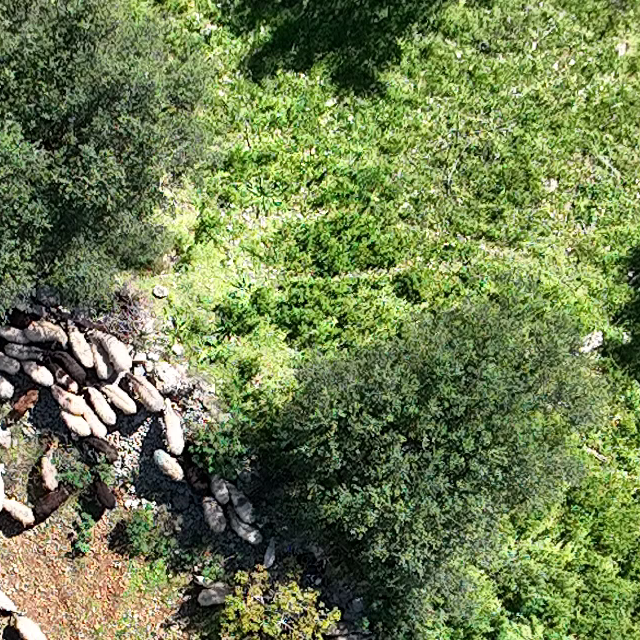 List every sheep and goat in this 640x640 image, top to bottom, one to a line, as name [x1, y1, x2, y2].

sheep [0, 320, 29, 344]
sheep [26, 321, 66, 348]
sheep [67, 325, 94, 367]
sheep [86, 329, 132, 371]
sheep [90, 340, 114, 379]
sheep [0, 343, 20, 376]
sheep [3, 345, 45, 361]
sheep [45, 351, 86, 381]
sheep [47, 356, 77, 393]
sheep [20, 362, 53, 386]
sheep [0, 366, 15, 399]
sheep [125, 373, 164, 413]
sheep [95, 382, 136, 414]
sheep [51, 385, 82, 415]
sheep [82, 386, 116, 425]
sheep [3, 389, 40, 427]
sheep [164, 397, 185, 455]
sheep [84, 406, 107, 438]
sheep [59, 411, 90, 433]
sheep [79, 435, 118, 462]
sheep [42, 440, 59, 489]
sheep [154, 448, 181, 480]
sheep [0, 462, 5, 514]
sheep [92, 471, 115, 509]
sheep [211, 473, 229, 503]
sheep [225, 478, 254, 521]
sheep [34, 485, 75, 524]
sheep [202, 498, 226, 532]
sheep [1, 499, 33, 524]
sheep [229, 513, 262, 543]
sheep [262, 535, 277, 566]
sheep [0, 576, 18, 612]
sheep [195, 576, 227, 588]
sheep [197, 589, 232, 606]
sheep [13, 614, 53, 639]
sheep [324, 623, 365, 634]
sheep [324, 633, 375, 639]
sheep [220, 634, 260, 639]